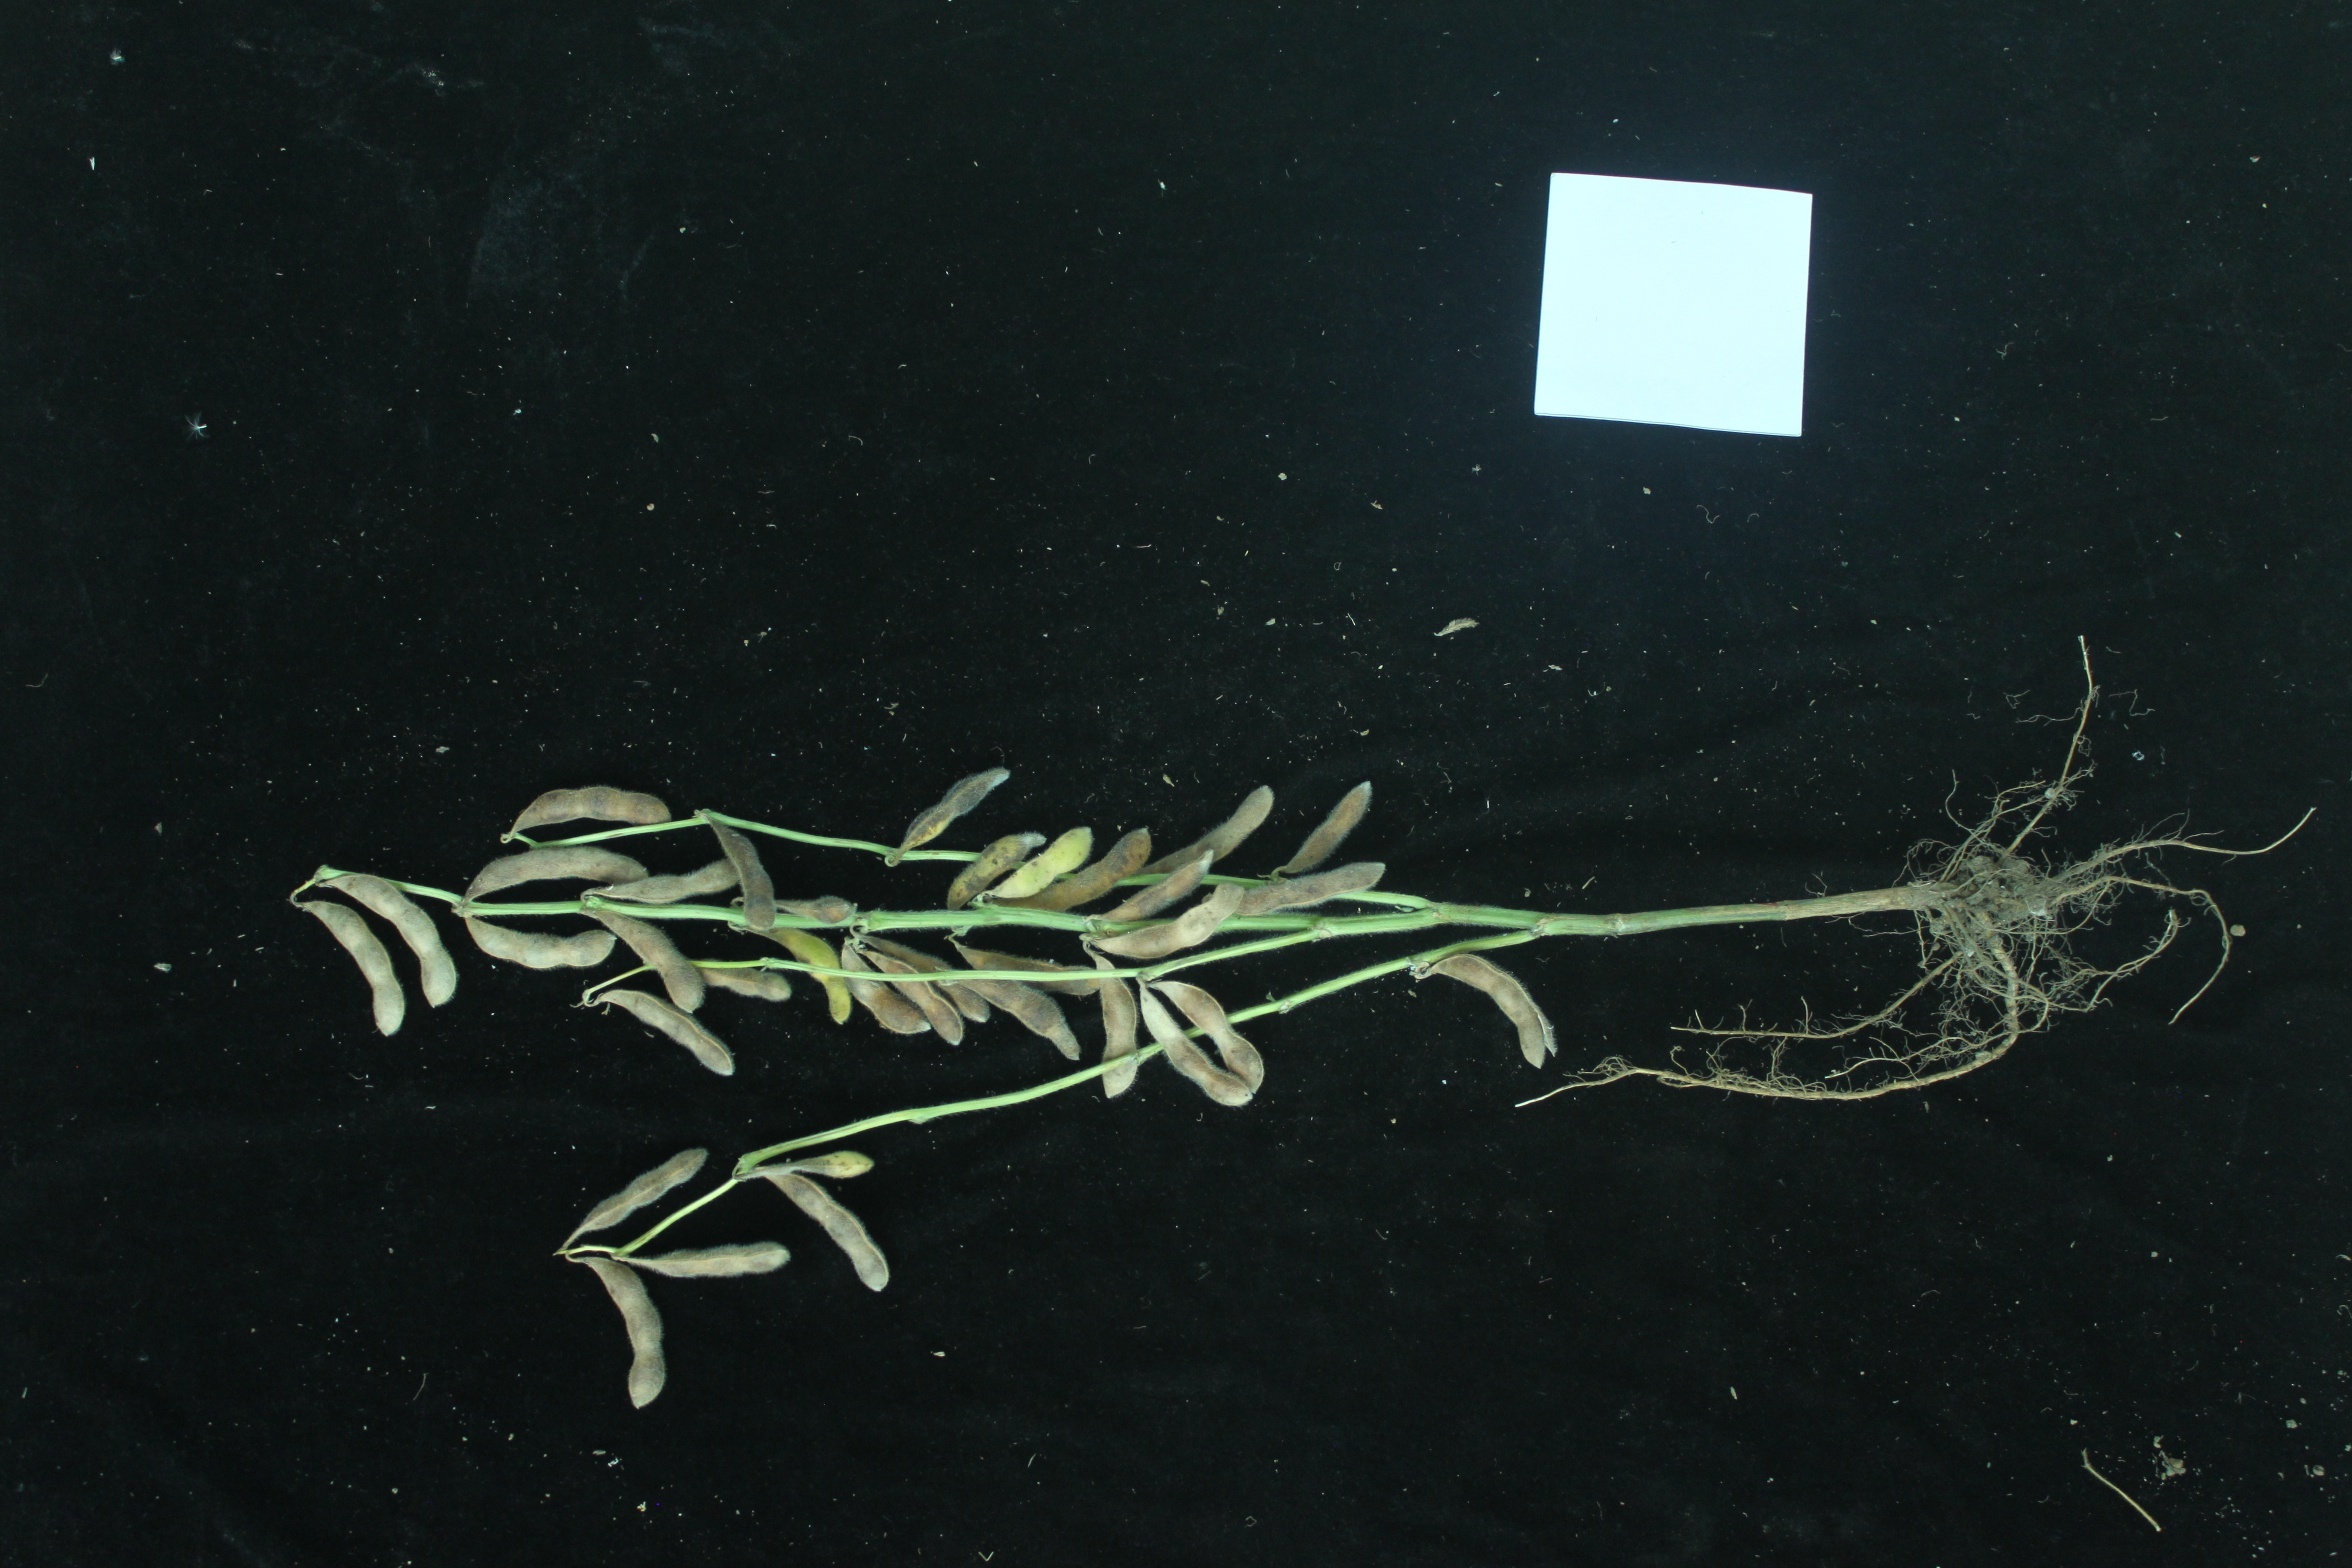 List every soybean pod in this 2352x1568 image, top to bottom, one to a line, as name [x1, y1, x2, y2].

soybean pod [903, 770, 1008, 850]
soybean pod [1280, 781, 1370, 872]
soybean pod [512, 787, 669, 836]
soybean pod [1146, 788, 1271, 873]
soybean pod [712, 822, 776, 935]
soybean pod [988, 827, 1091, 898]
soybean pod [1012, 829, 1150, 910]
soybean pod [949, 835, 1046, 911]
soybean pod [468, 849, 646, 898]
soybean pod [1096, 849, 1211, 921]
soybean pod [1220, 862, 1385, 916]
soybean pod [585, 863, 737, 904]
soybean pod [322, 875, 456, 1008]
soybean pod [1092, 890, 1249, 959]
soybean pod [775, 896, 855, 923]
soybean pod [293, 903, 405, 1036]
soybean pod [590, 914, 703, 1015]
soybean pod [465, 916, 615, 968]
soybean pod [758, 929, 850, 1024]
soybean pod [859, 936, 989, 1022]
soybean pod [948, 938, 1098, 995]
soybean pod [842, 941, 928, 1034]
soybean pod [860, 952, 961, 1045]
soybean pod [1095, 954, 1135, 1098]
soybean pod [690, 960, 788, 1002]
soybean pod [1430, 960, 1544, 1069]
soybean pod [949, 980, 1078, 1059]
soybean pod [1146, 982, 1262, 1093]
soybean pod [1141, 983, 1253, 1106]
soybean pod [596, 991, 734, 1076]
soybean pod [570, 1151, 705, 1241]
soybean pod [757, 1151, 873, 1177]
soybean pod [765, 1173, 887, 1291]
soybean pod [620, 1243, 789, 1277]
soybean pod [571, 1259, 665, 1409]